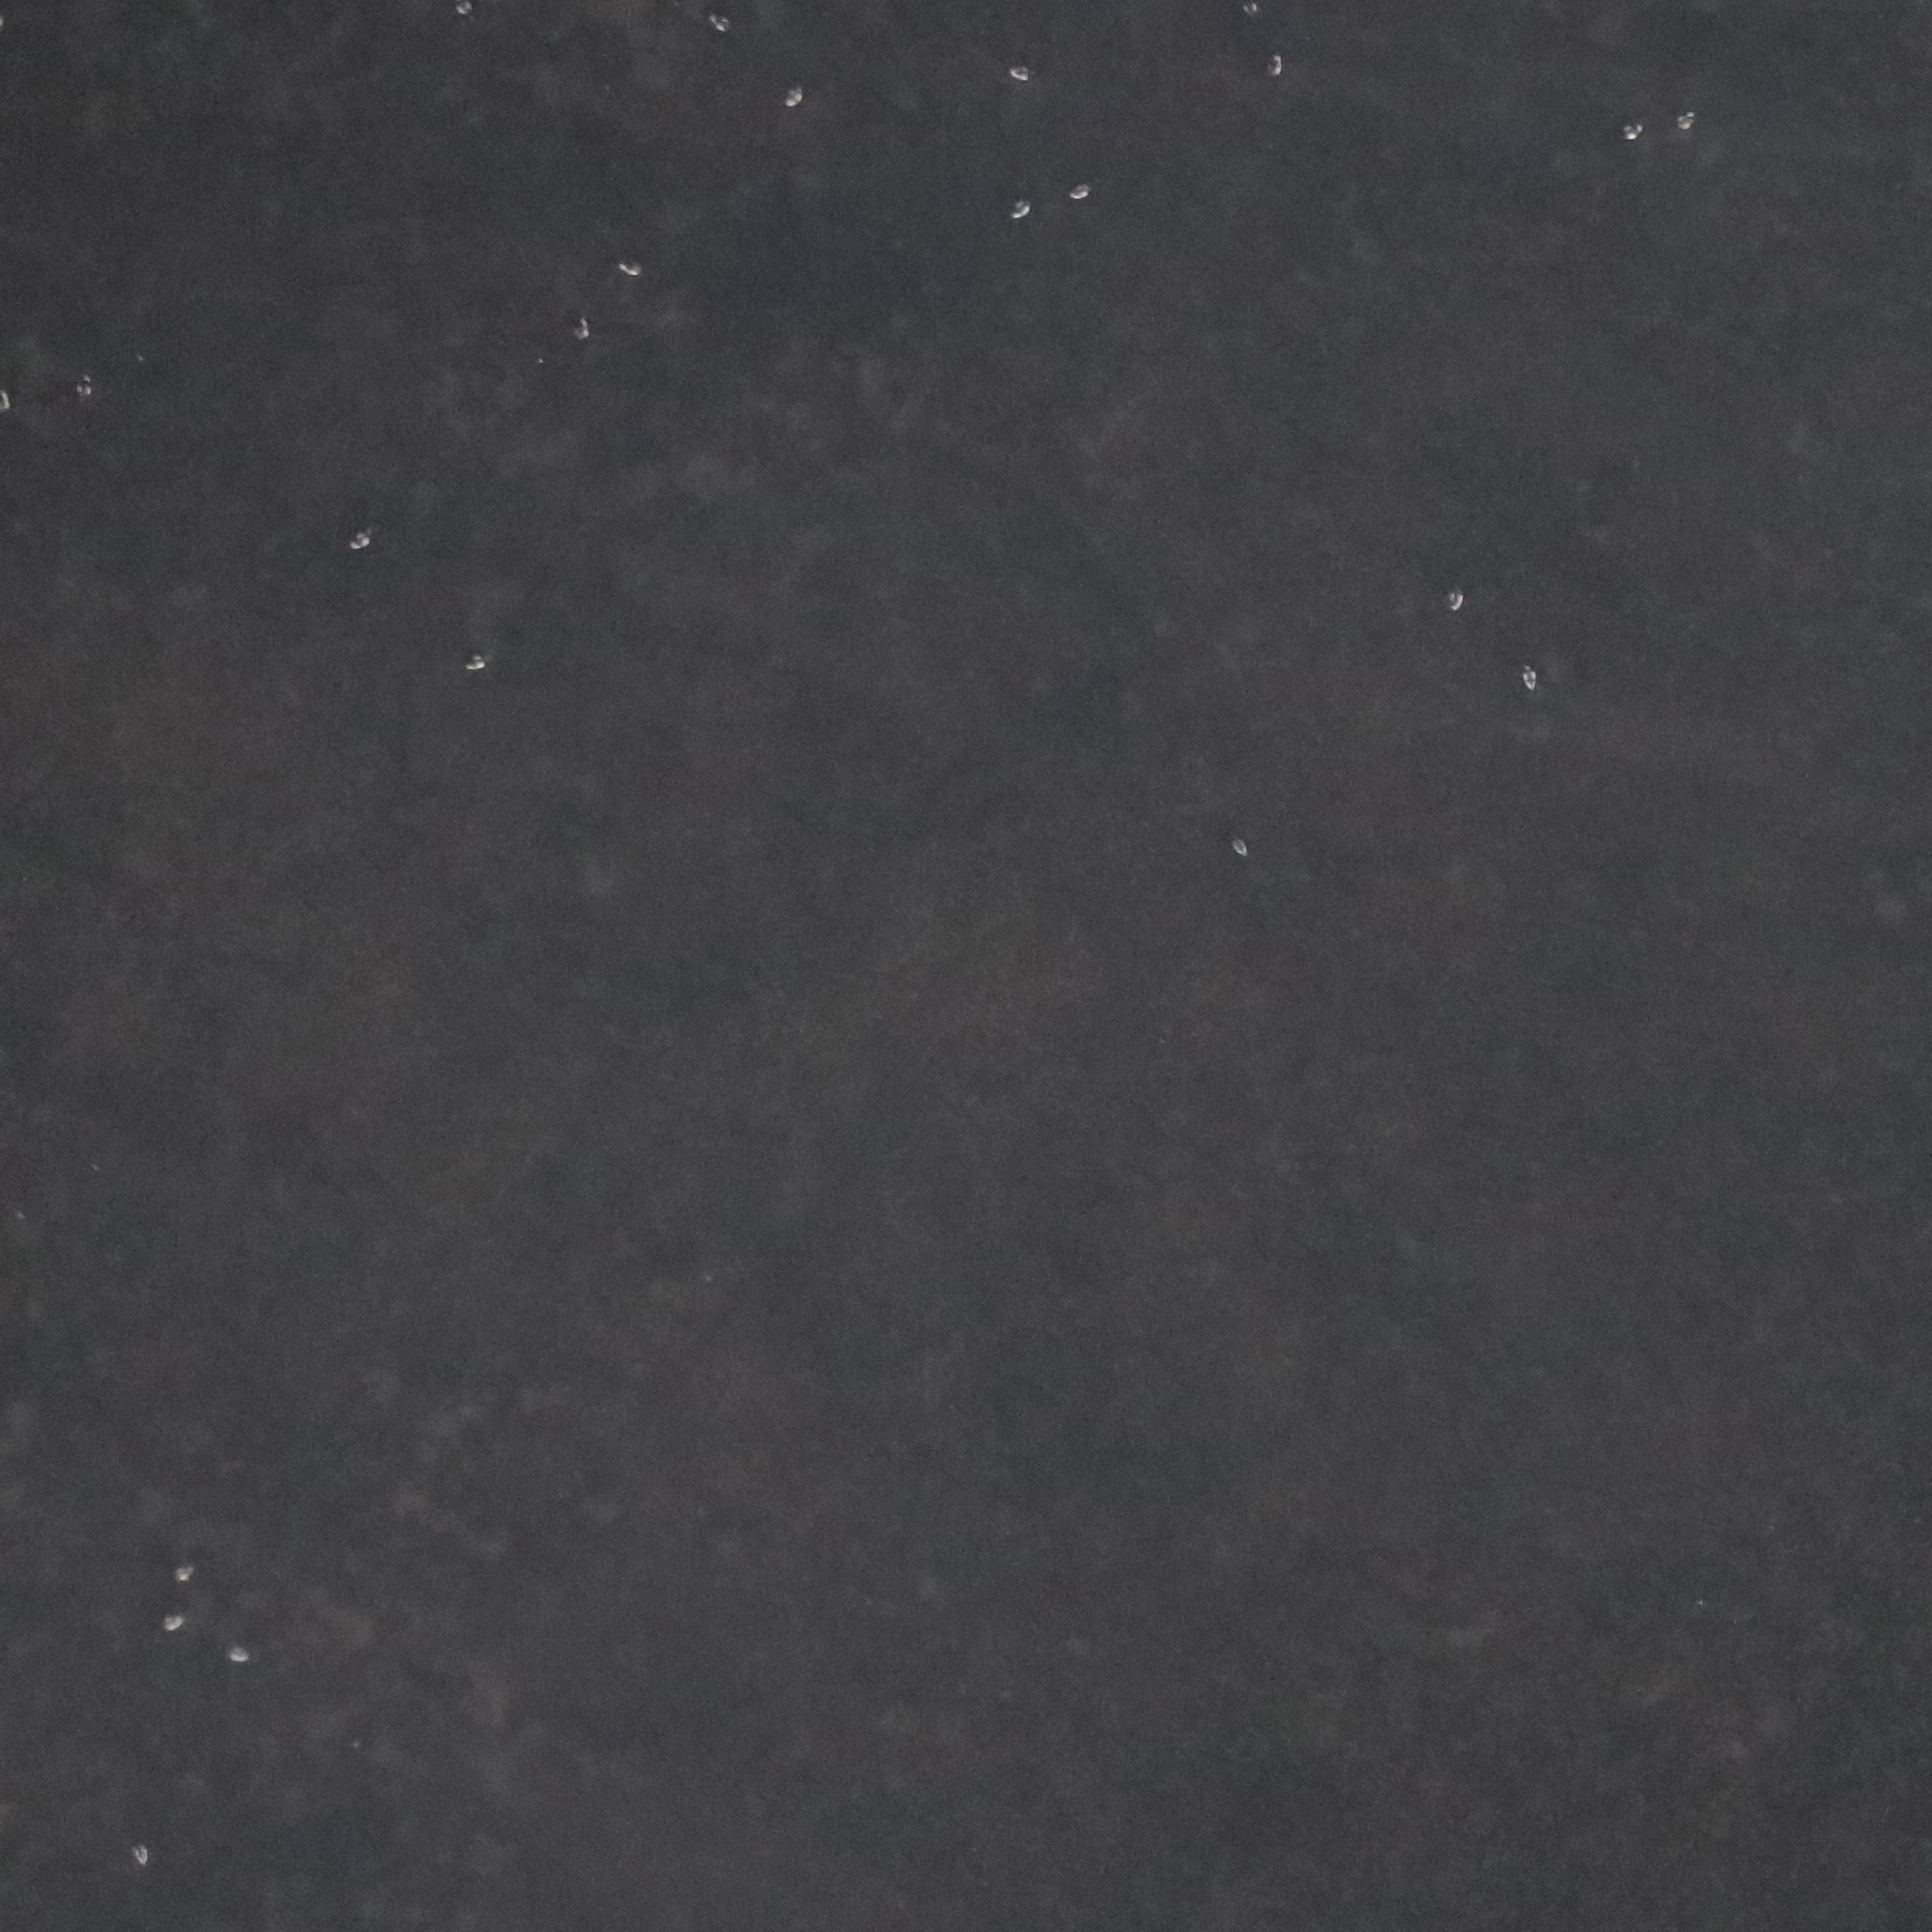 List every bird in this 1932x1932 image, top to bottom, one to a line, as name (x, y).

brant (466, 6)
brant (1252, 10)
brant (714, 30)
brant (1021, 71)
brant (1275, 74)
brant (795, 103)
brant (1685, 122)
brant (1631, 132)
brant (1078, 191)
brant (1020, 209)
brant (635, 261)
brant (583, 328)
brant (86, 381)
brant (359, 536)
brant (1457, 598)
brant (479, 657)
brant (1530, 676)
brant (1238, 845)
brant (184, 1573)
brant (172, 1618)
brant (236, 1655)
brant (144, 1850)